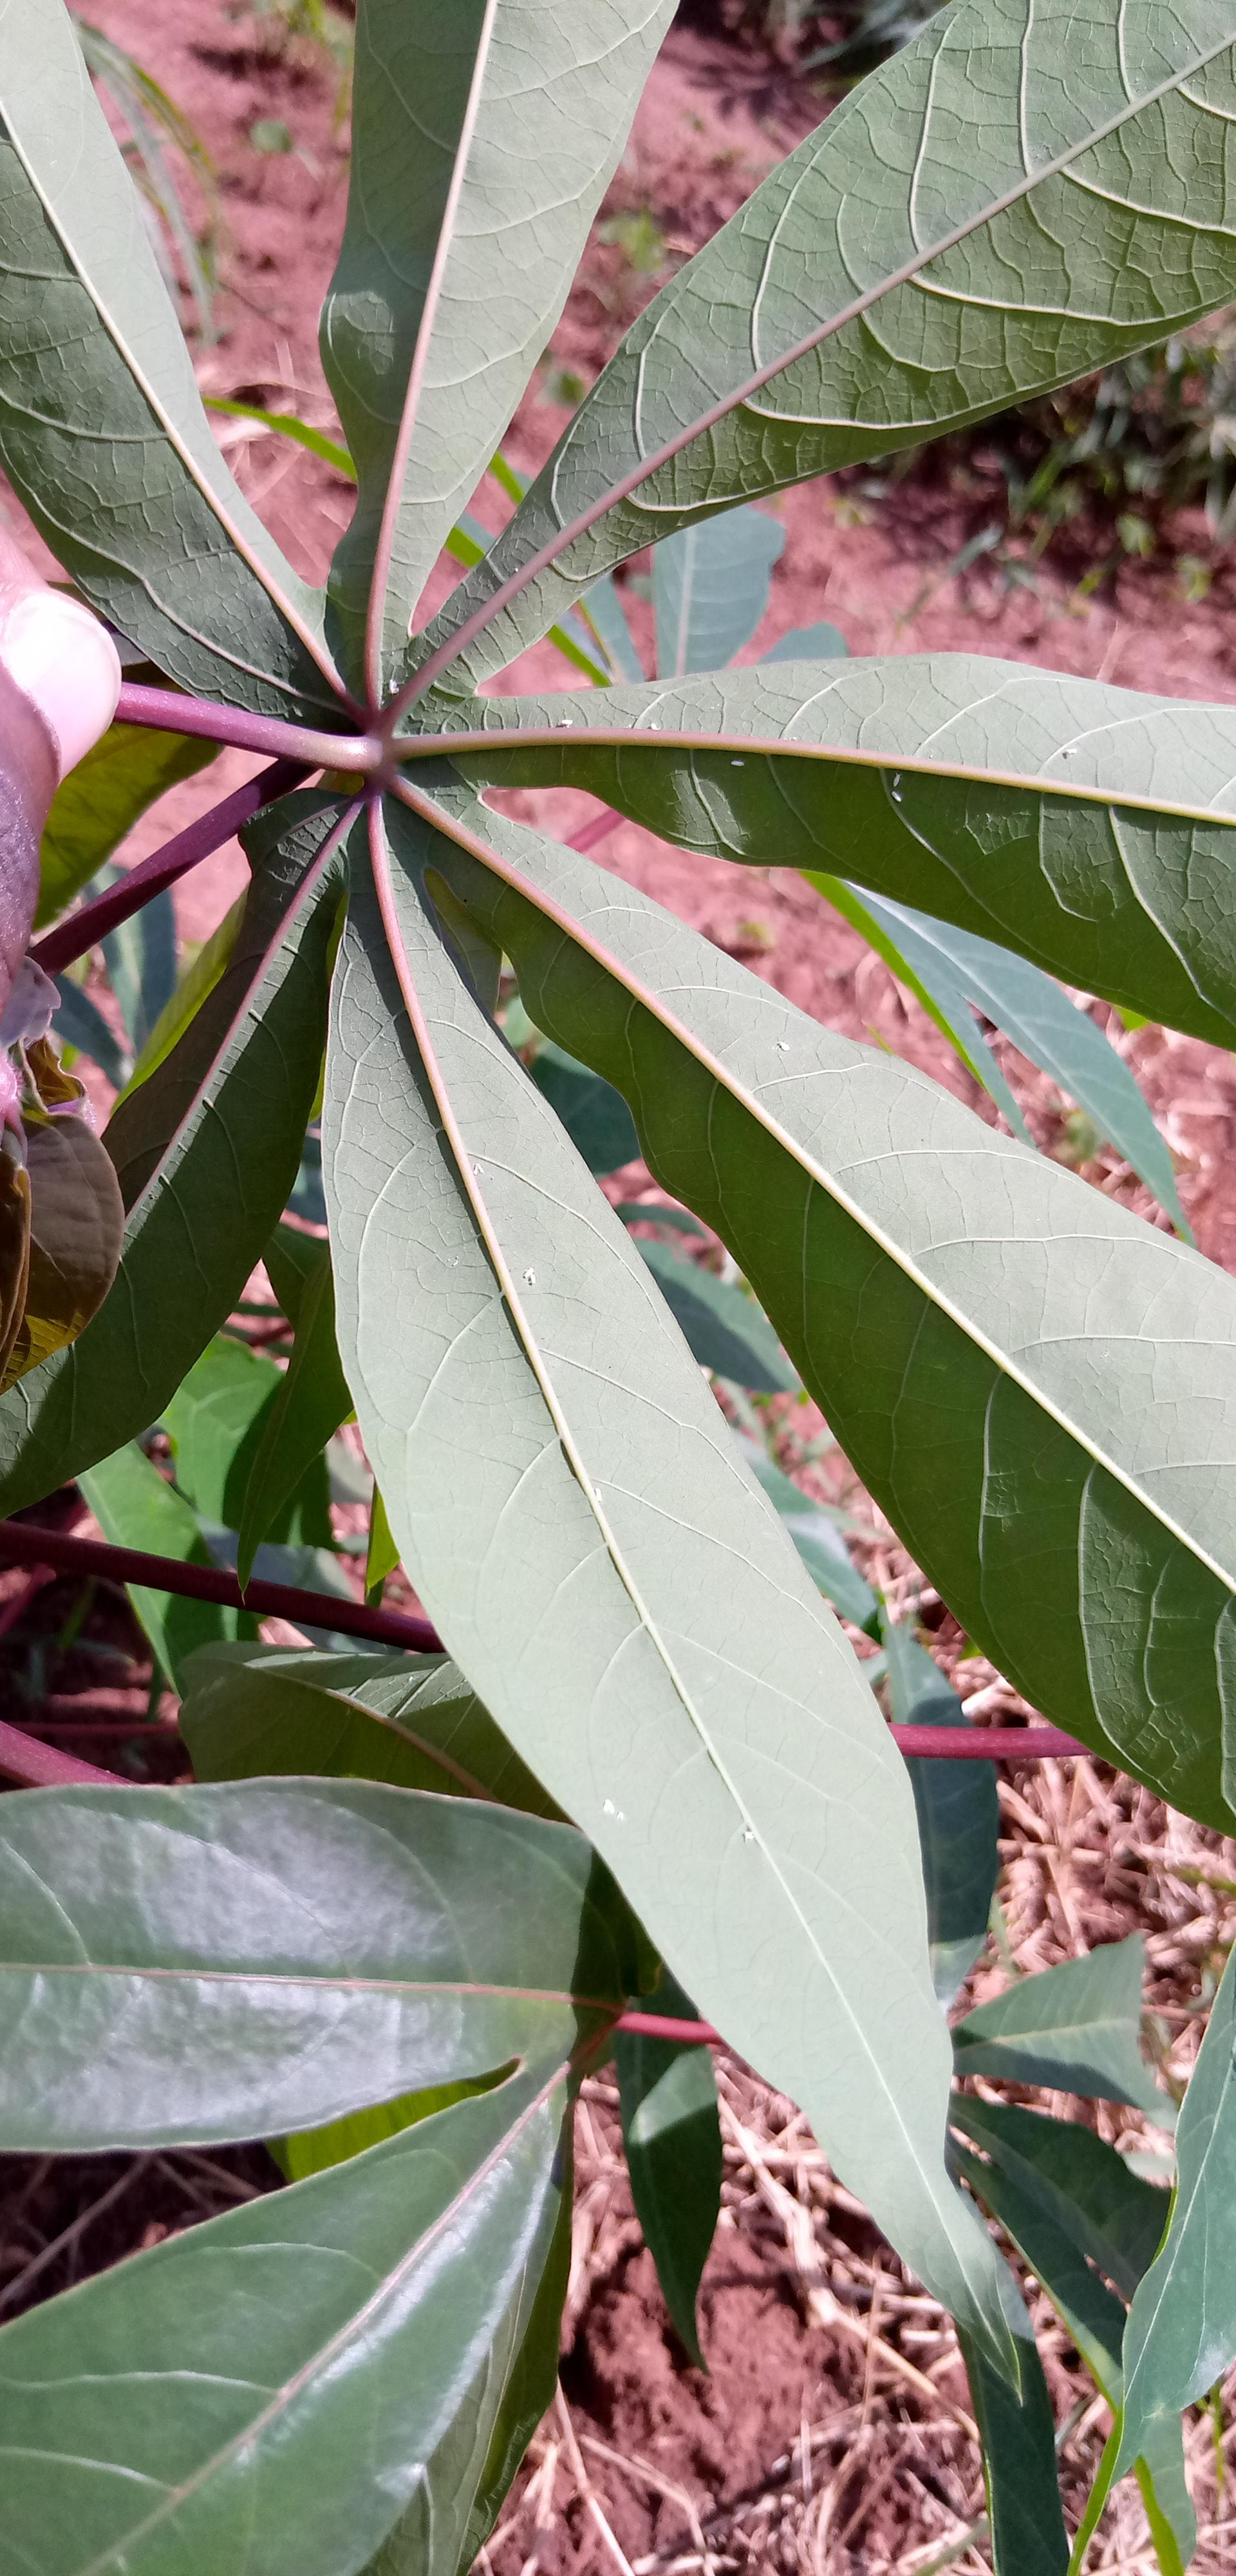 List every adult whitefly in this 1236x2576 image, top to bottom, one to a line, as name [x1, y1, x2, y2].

whitefly [507, 565, 525, 581]
whitefly [382, 663, 399, 699]
whitefly [283, 697, 314, 728]
whitefly [554, 713, 579, 732]
whitefly [635, 720, 671, 738]
whitefly [1056, 746, 1080, 761]
whitefly [720, 755, 753, 777]
whitefly [885, 765, 903, 790]
whitefly [880, 785, 906, 809]
whitefly [768, 1028, 798, 1056]
whitefly [464, 1155, 494, 1184]
whitefly [516, 1256, 542, 1291]
whitefly [527, 1267, 542, 1289]